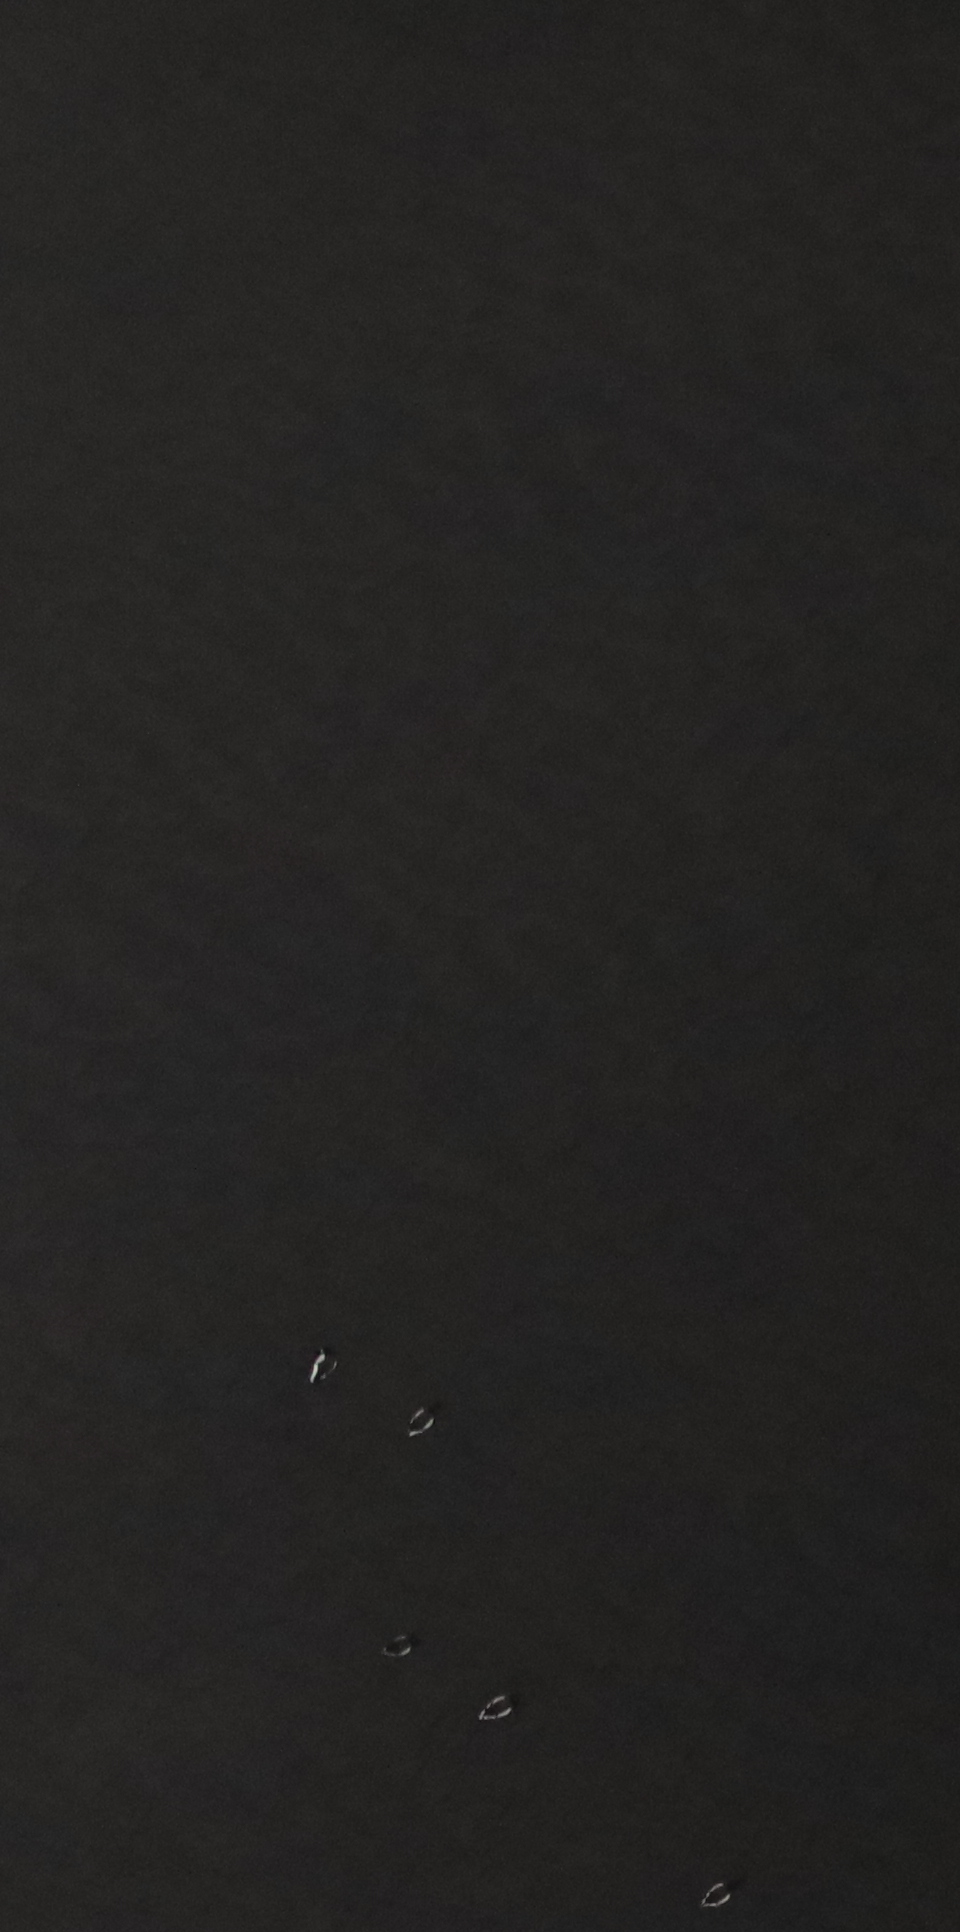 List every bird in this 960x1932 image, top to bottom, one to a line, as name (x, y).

brant (323, 1362)
brant (425, 1423)
brant (400, 1646)
brant (500, 1707)
brant (718, 1895)